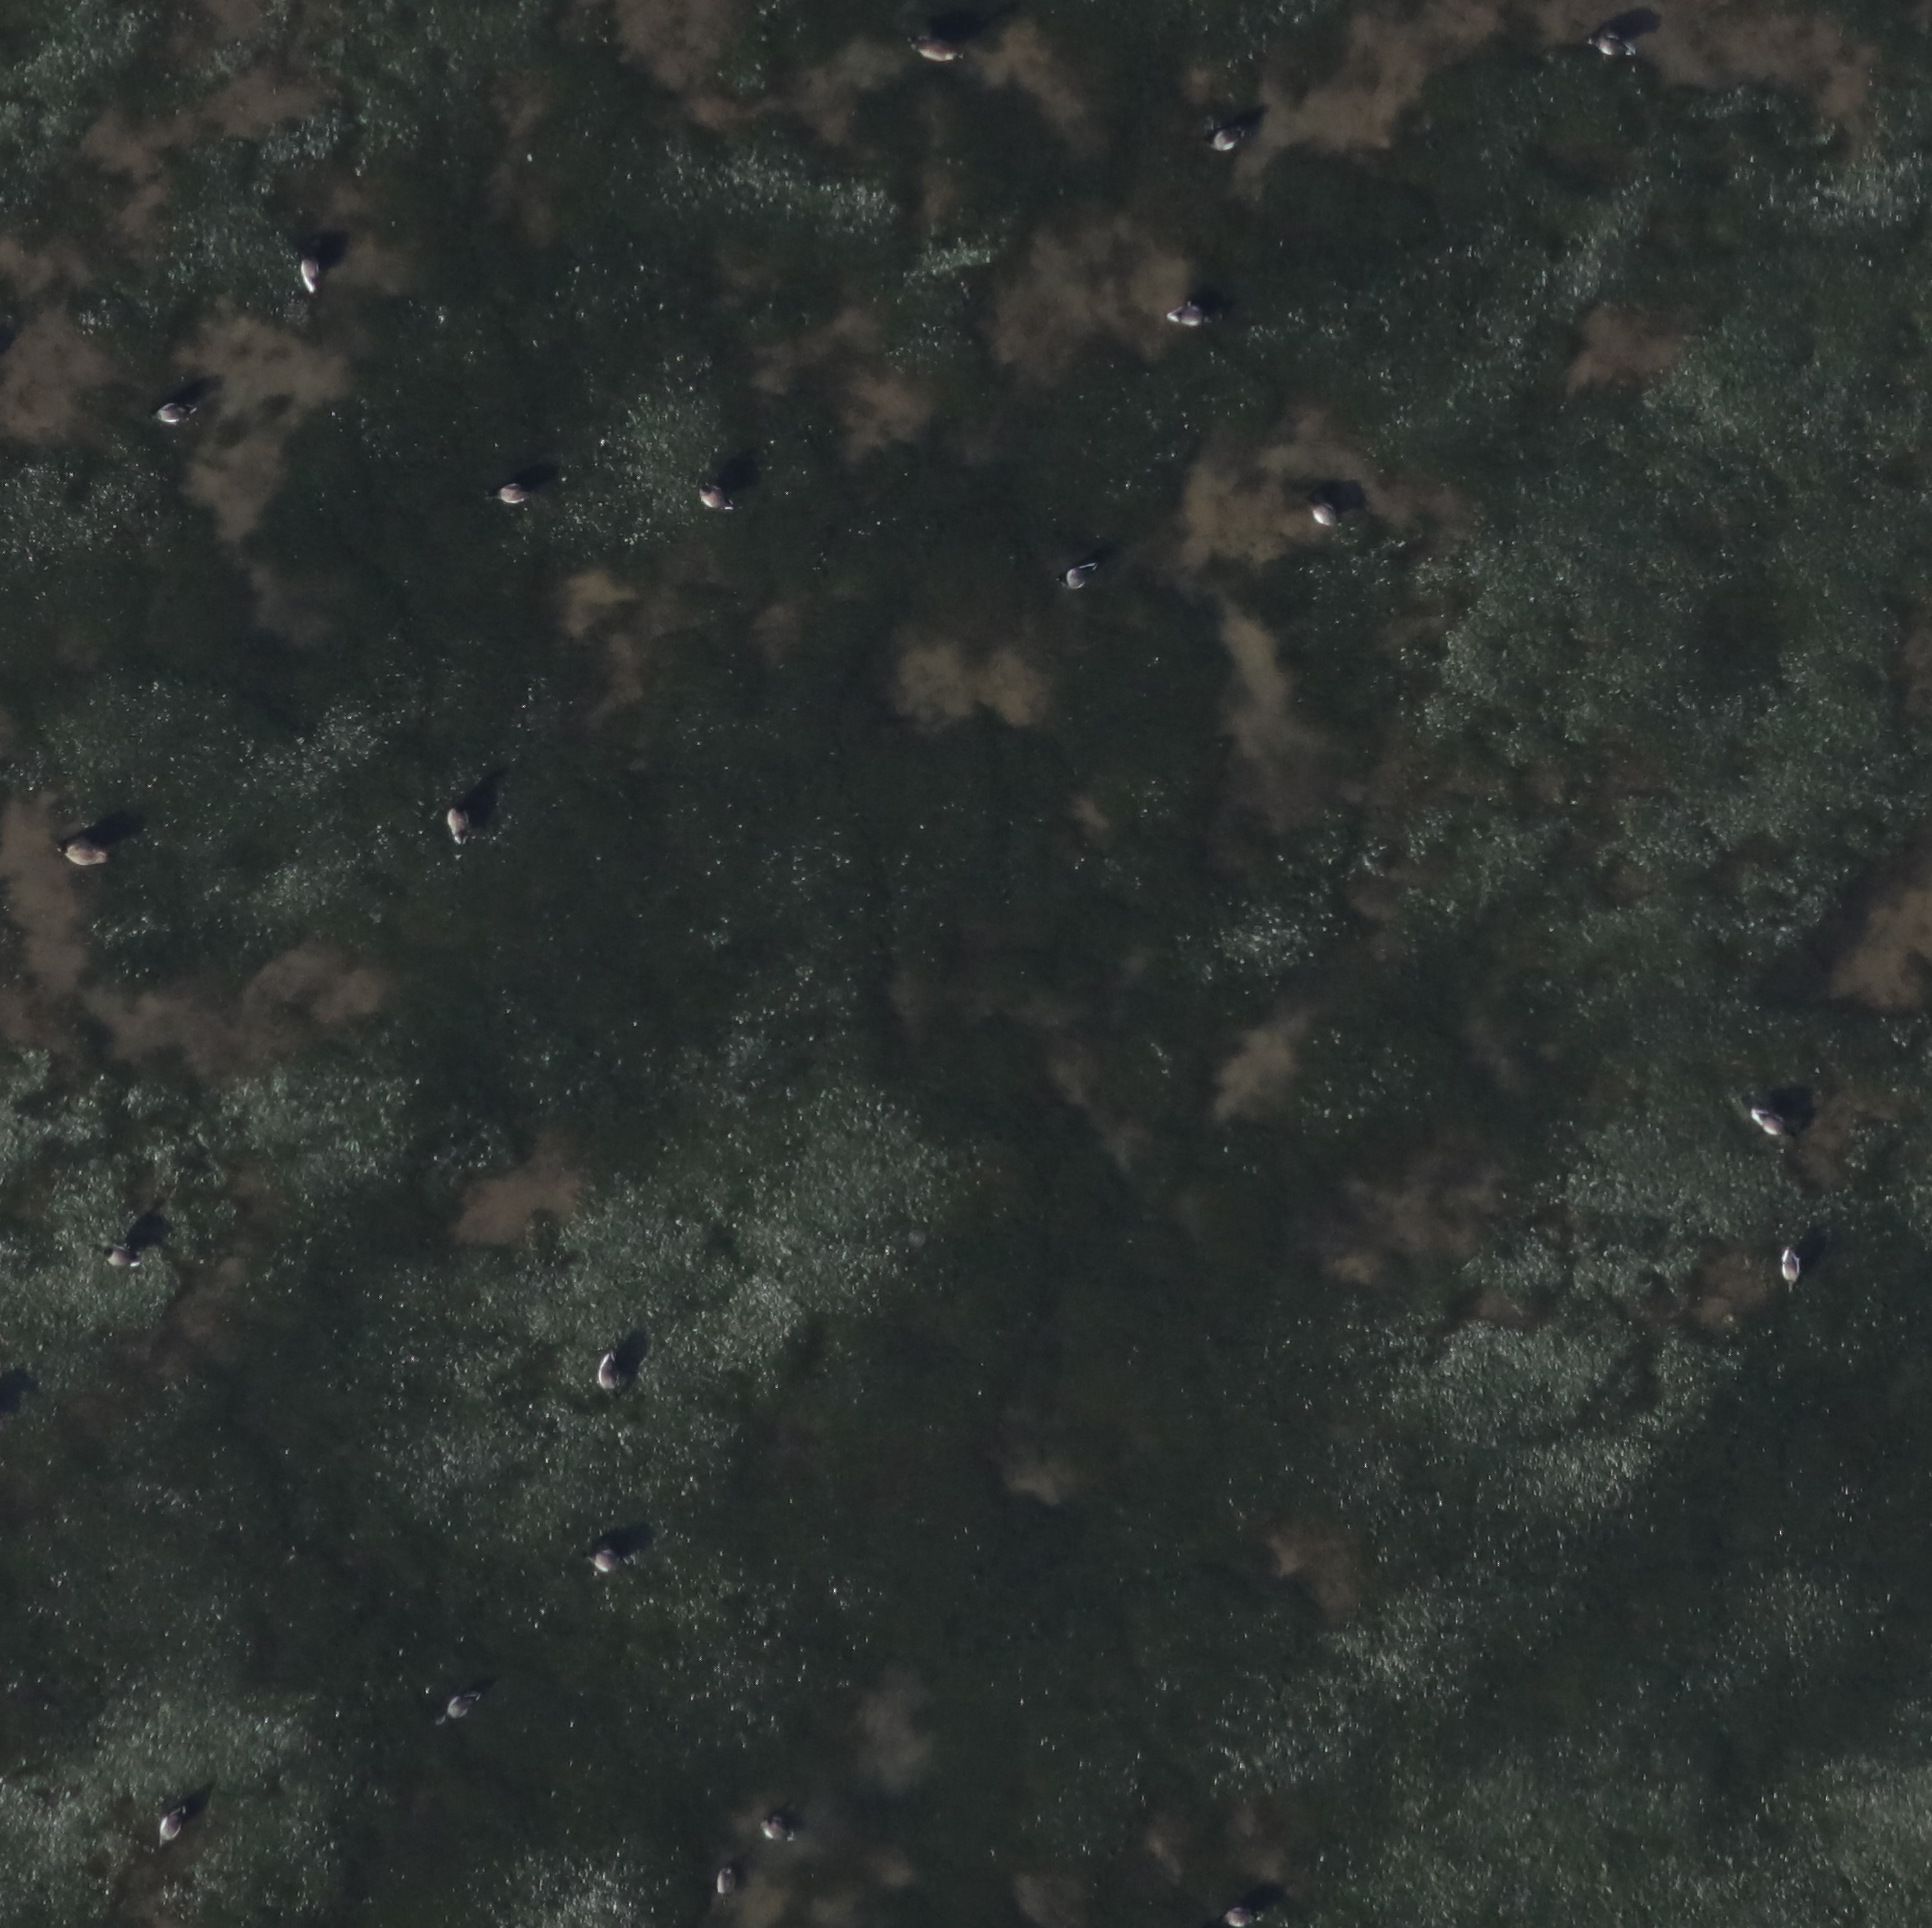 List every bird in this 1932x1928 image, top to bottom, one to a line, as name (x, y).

brant (1609, 44)
Canada goose (937, 47)
brant (1224, 137)
brant (308, 270)
brant (1190, 314)
brant (172, 412)
Canada goose (514, 494)
Canada goose (716, 498)
Canada goose (1326, 514)
brant (1079, 575)
Canada goose (457, 824)
Canada goose (84, 851)
brant (1773, 1122)
brant (122, 1255)
brant (1793, 1267)
brant (606, 1373)
brant (608, 1560)
brant (460, 1708)
brant (171, 1824)
brant (778, 1827)
Canada goose (728, 1881)
Canada goose (1240, 1919)